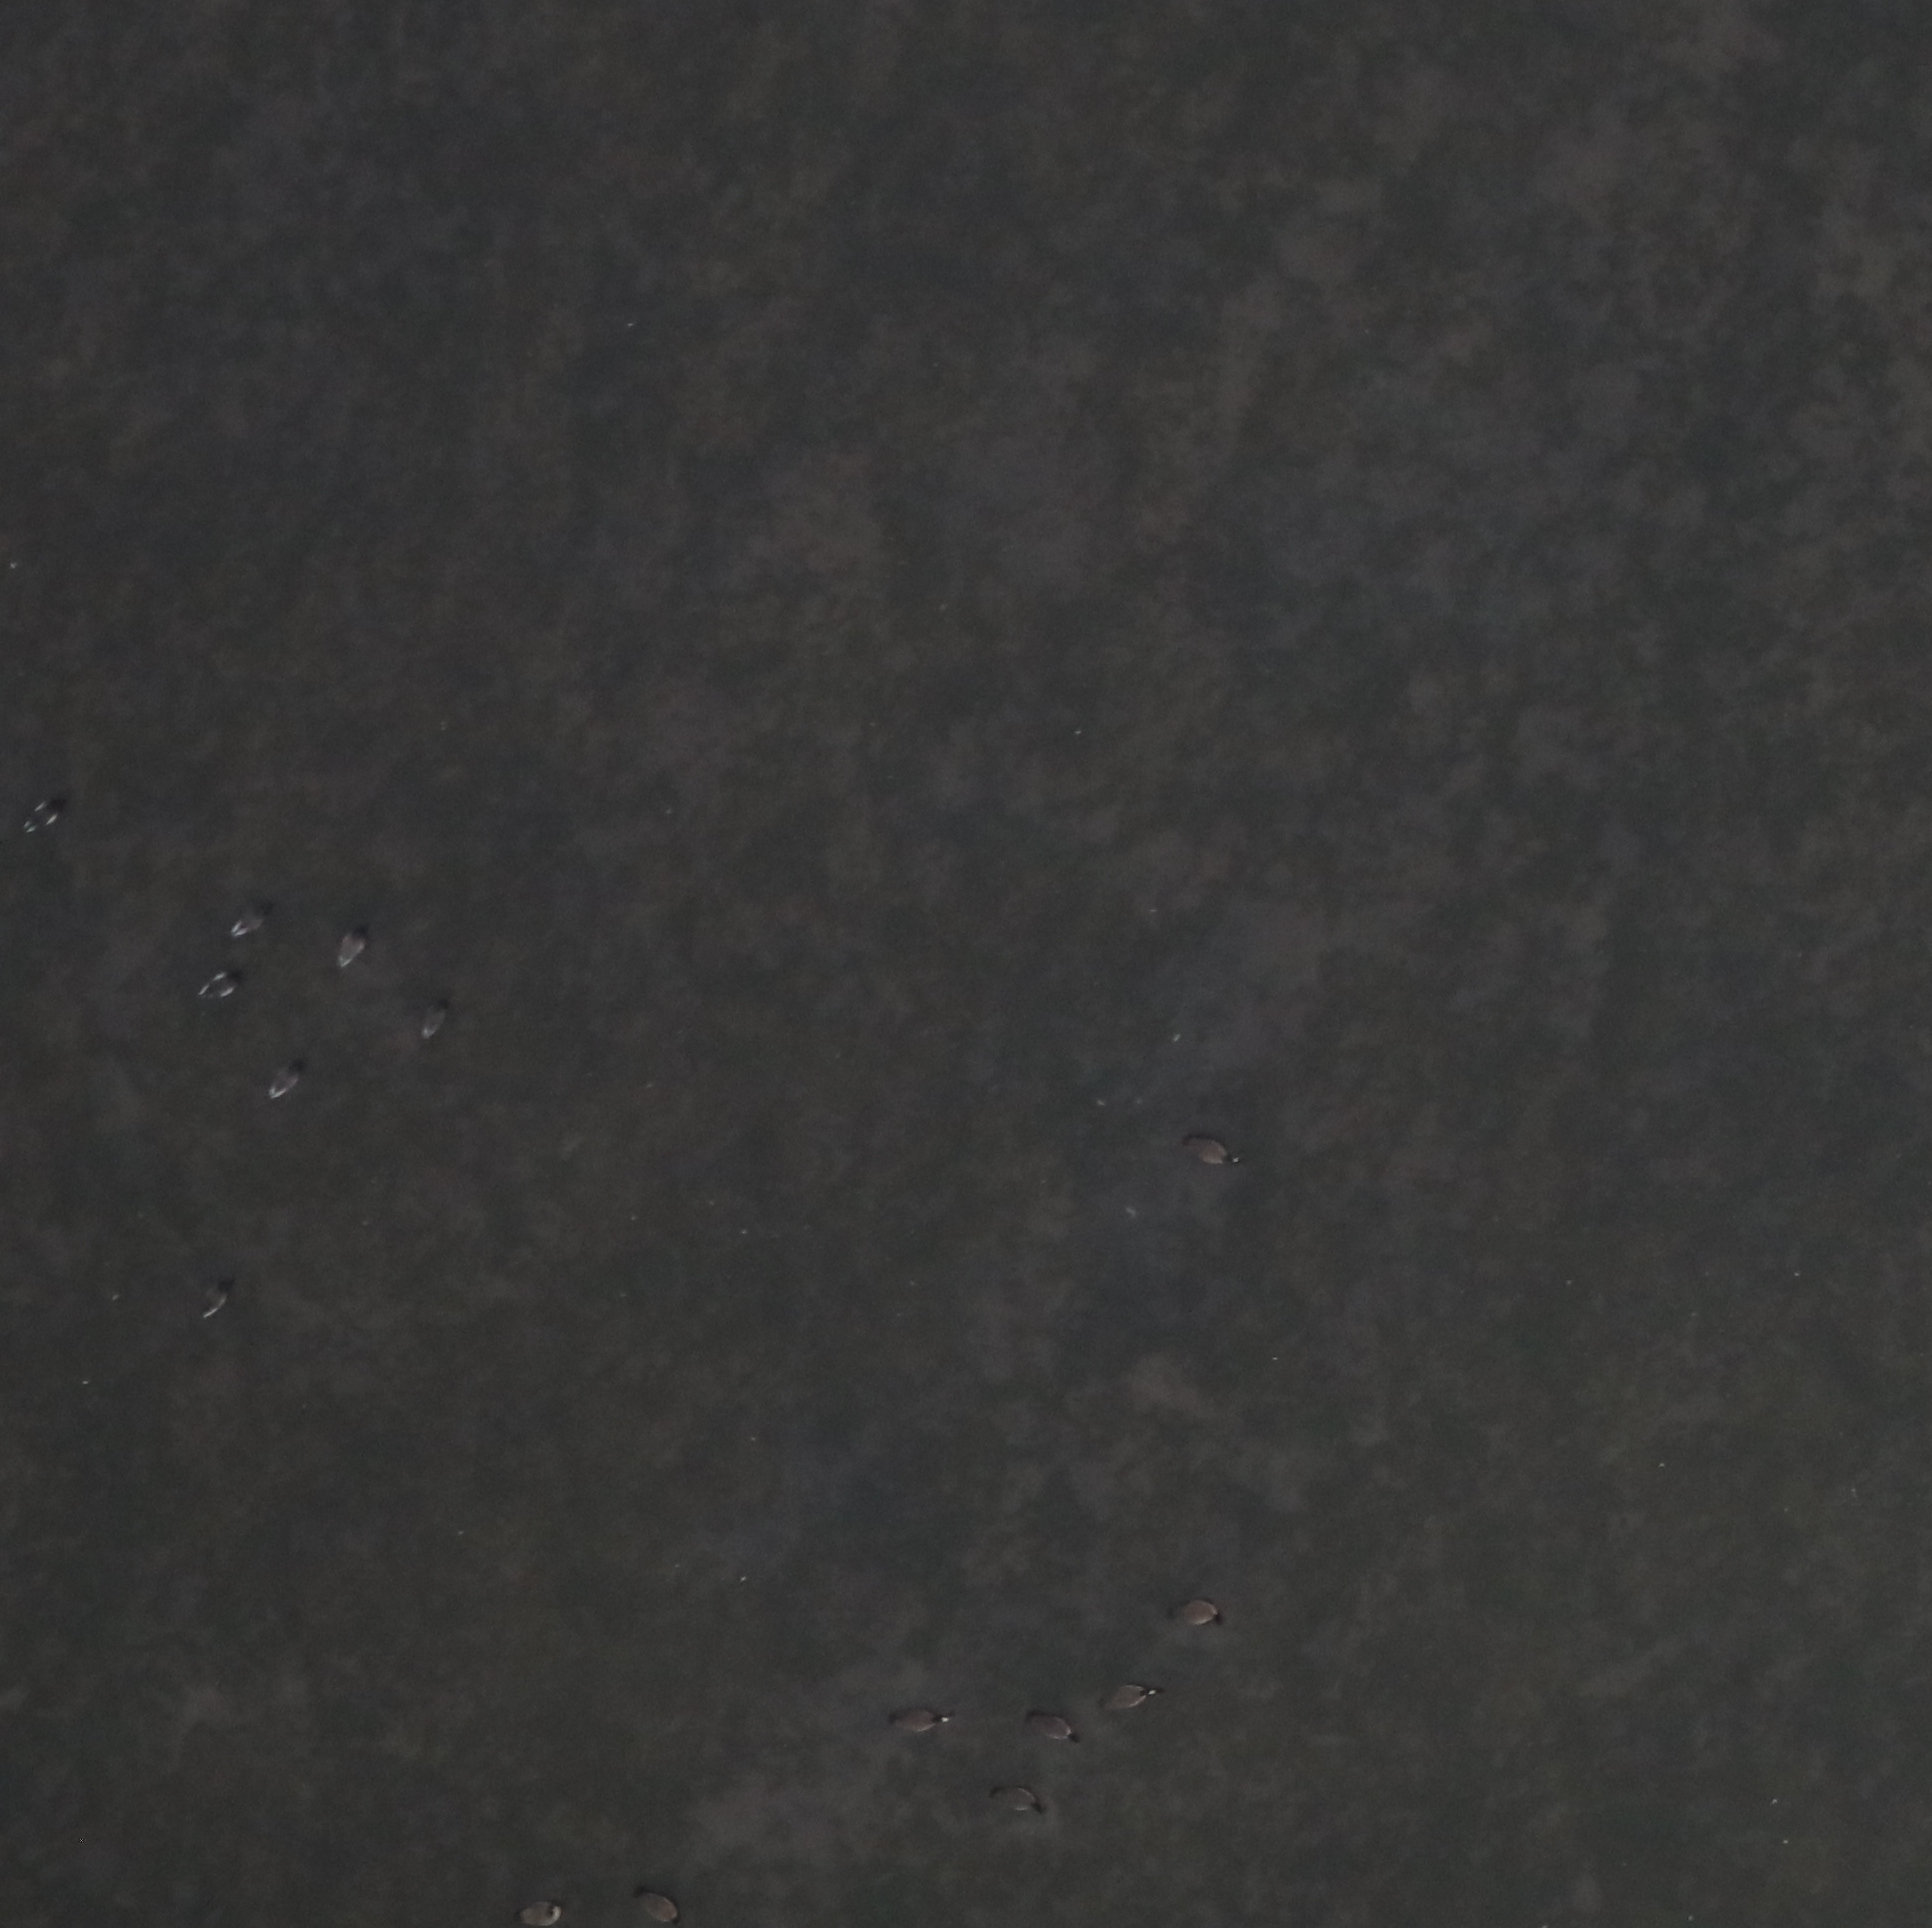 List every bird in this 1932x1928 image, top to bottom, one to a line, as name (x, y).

brant (47, 813)
brant (247, 917)
brant (351, 948)
brant (223, 984)
brant (436, 1015)
brant (288, 1081)
Canada goose (1214, 1153)
brant (218, 1294)
Canada goose (1206, 1608)
Canada goose (1132, 1697)
Canada goose (912, 1720)
Canada goose (1051, 1731)
Canada goose (1024, 1801)
Canada goose (660, 1907)
Canada goose (536, 1915)